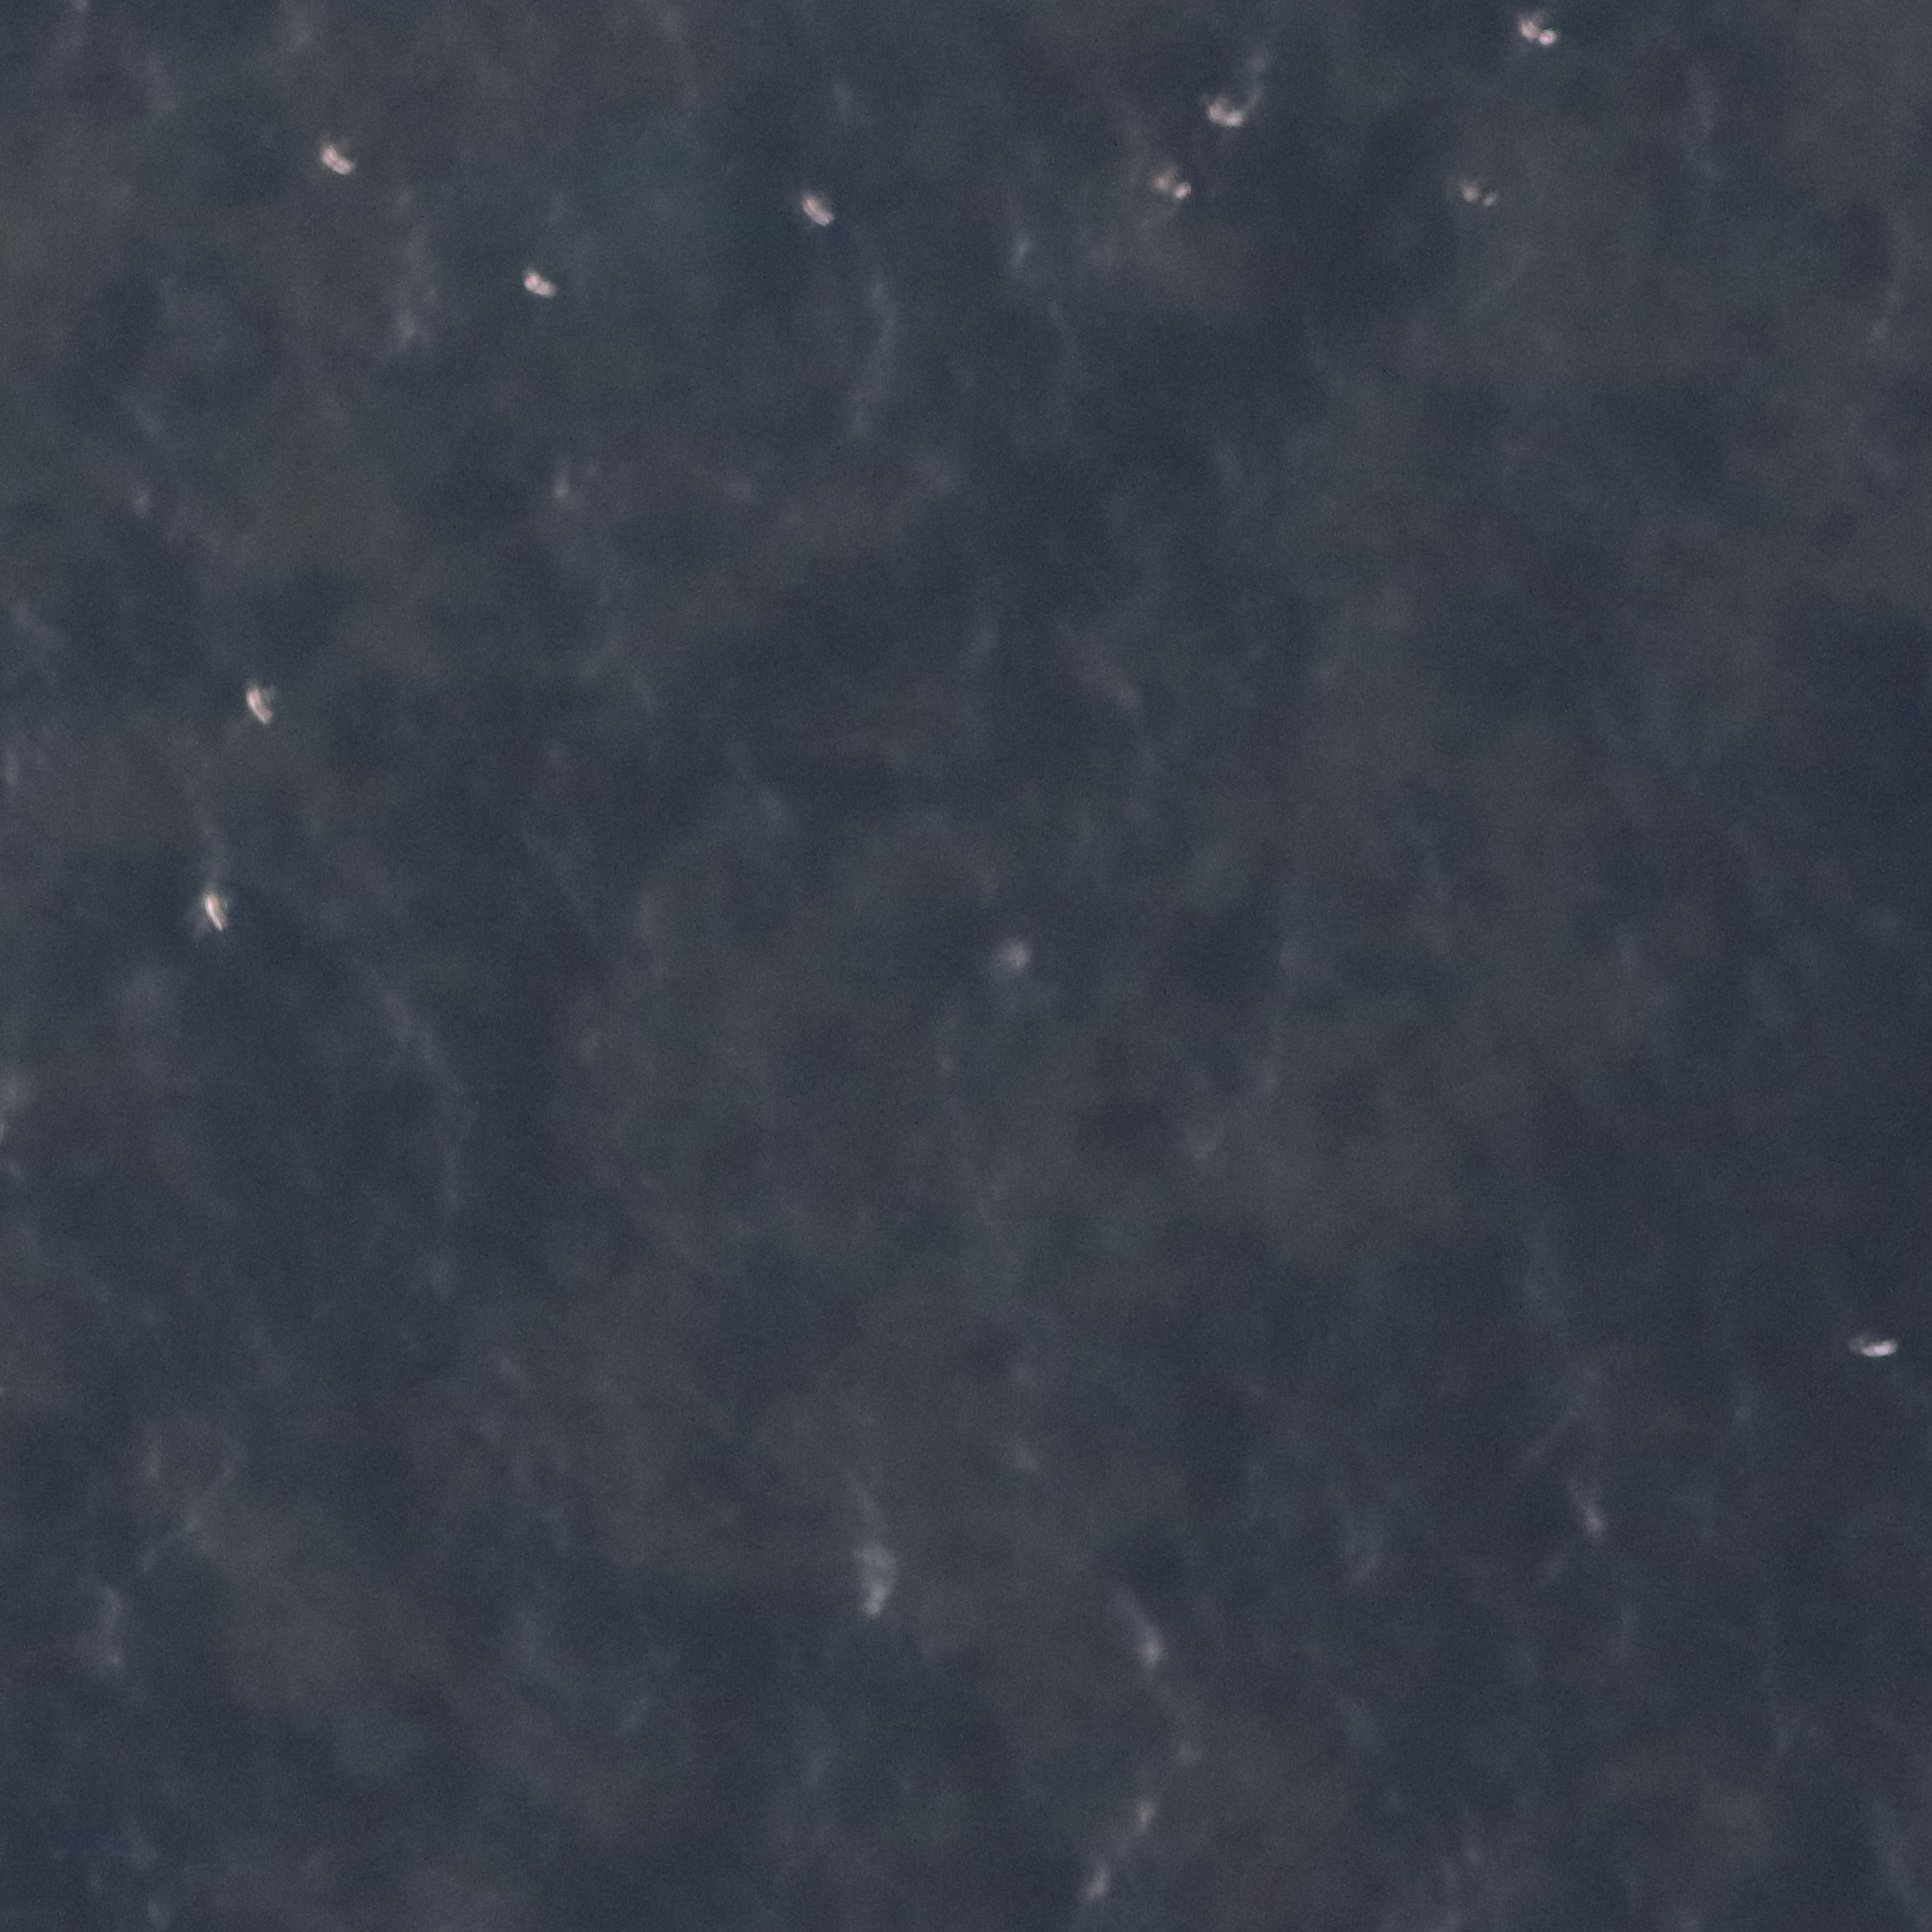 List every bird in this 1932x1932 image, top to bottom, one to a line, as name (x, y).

brant (1538, 26)
brant (1219, 116)
brant (342, 157)
brant (1164, 184)
brant (1472, 192)
brant (823, 207)
brant (531, 279)
brant (262, 702)
brant (217, 907)
brant (1874, 1345)